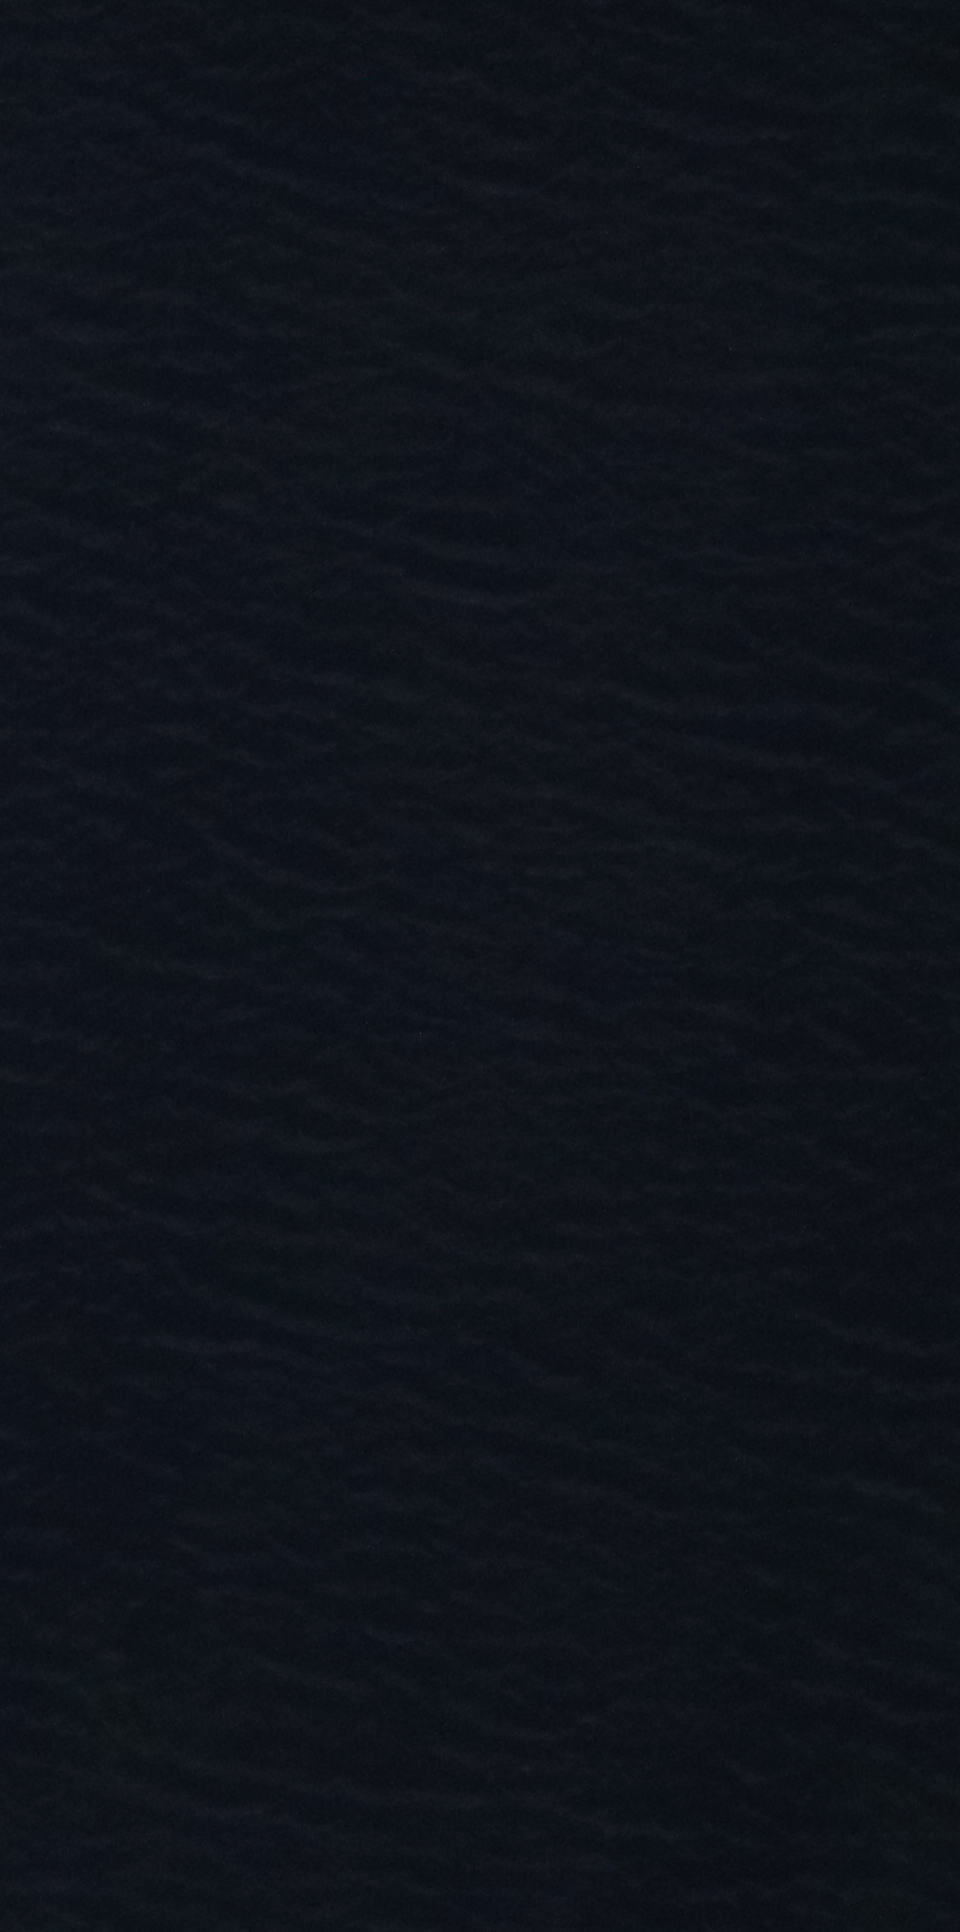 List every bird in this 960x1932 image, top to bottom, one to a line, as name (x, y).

None